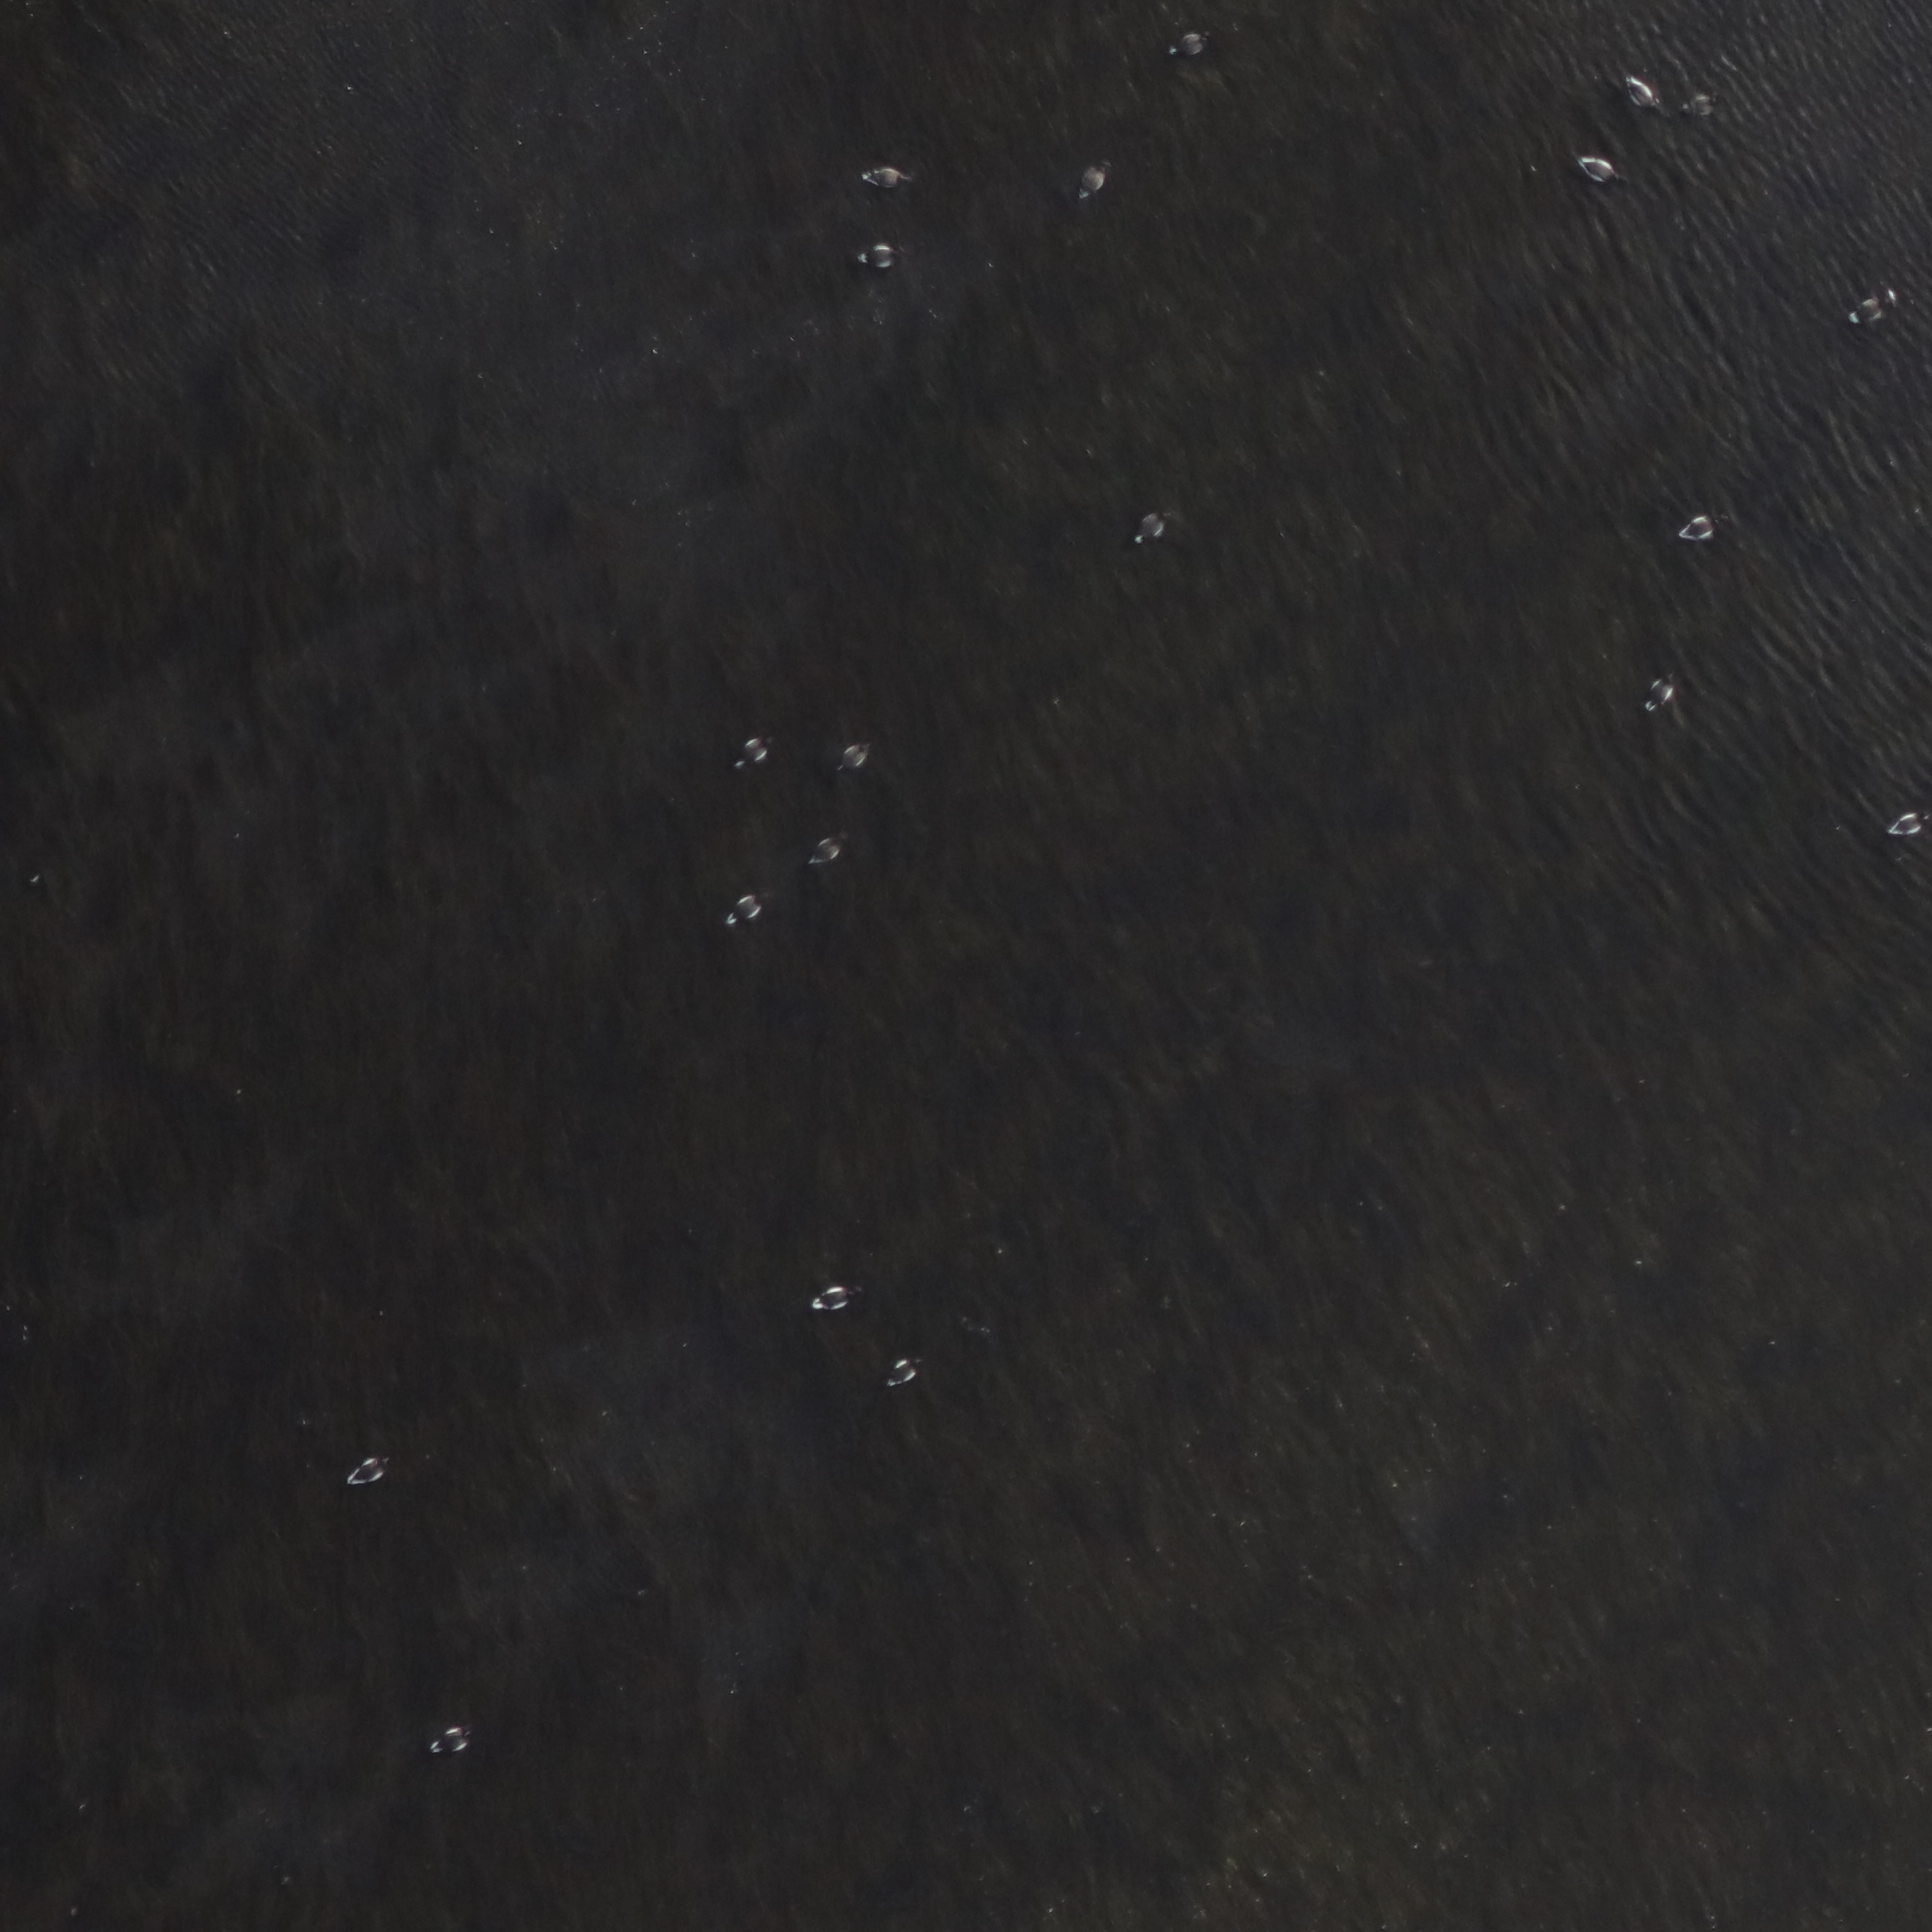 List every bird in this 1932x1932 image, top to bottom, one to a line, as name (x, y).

brant (1195, 45)
brant (1640, 93)
brant (1701, 106)
brant (1599, 169)
brant (888, 178)
brant (1090, 180)
brant (881, 257)
brant (1872, 307)
brant (1151, 526)
brant (1699, 527)
brant (1659, 694)
brant (755, 751)
brant (854, 758)
brant (1907, 825)
brant (827, 850)
brant (745, 909)
brant (834, 1300)
brant (904, 1375)
brant (369, 1472)
brant (453, 1743)